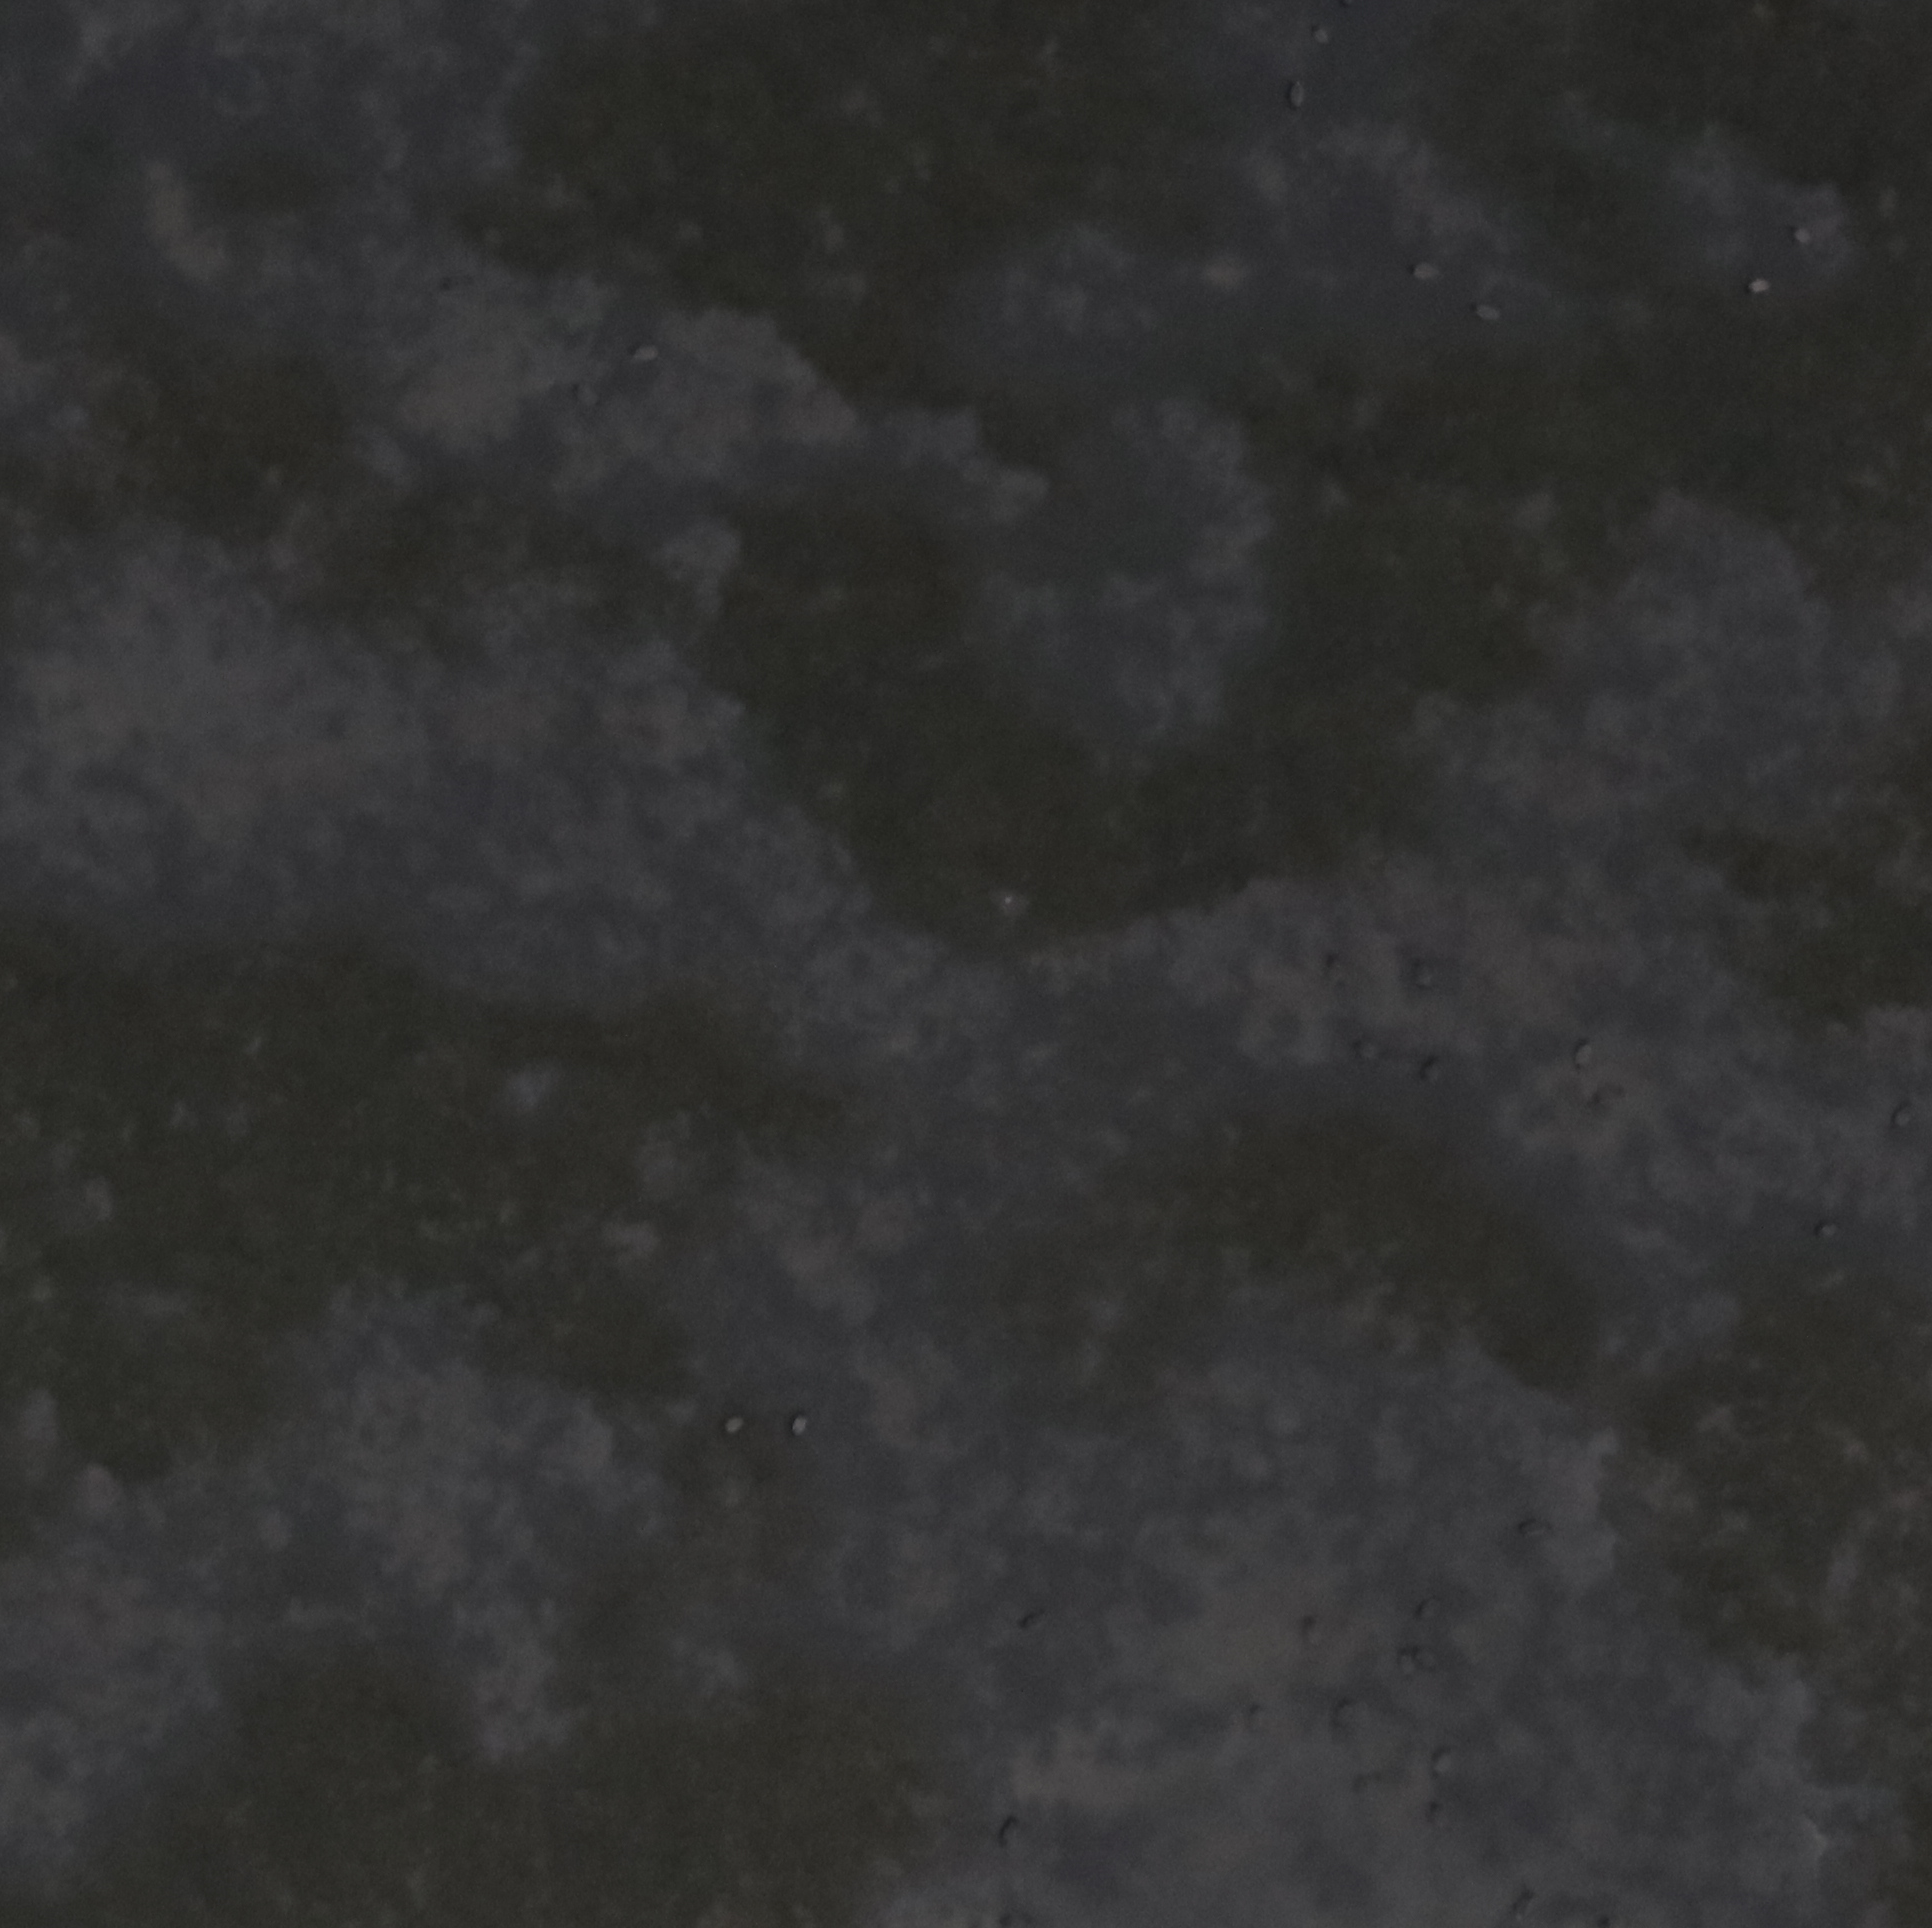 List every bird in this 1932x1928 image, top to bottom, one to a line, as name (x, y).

Canada goose (1316, 29)
Canada goose (1302, 86)
Canada goose (1810, 234)
Canada goose (1423, 272)
Canada goose (1764, 279)
Canada goose (1490, 312)
Canada goose (642, 348)
Canada goose (578, 396)
Canada goose (1411, 973)
Canada goose (1338, 977)
Canada goose (1585, 1054)
Canada goose (1364, 1055)
Canada goose (1420, 1064)
Canada goose (1609, 1095)
Canada goose (1895, 1120)
Canada goose (1830, 1233)
Canada goose (802, 1423)
Canada goose (740, 1429)
Canada goose (1536, 1529)
Canada goose (1419, 1608)
Canada goose (1310, 1615)
Canada goose (1042, 1623)
Canada goose (1425, 1664)
Canada goose (1395, 1670)
Canada goose (1343, 1713)
Canada goose (1252, 1723)
Canada goose (1445, 1757)
Canada goose (1369, 1772)
Canada goose (1438, 1813)
Canada goose (1013, 1829)
Canada goose (1527, 1900)
Canada goose (1010, 1918)
Canada goose (1603, 1927)